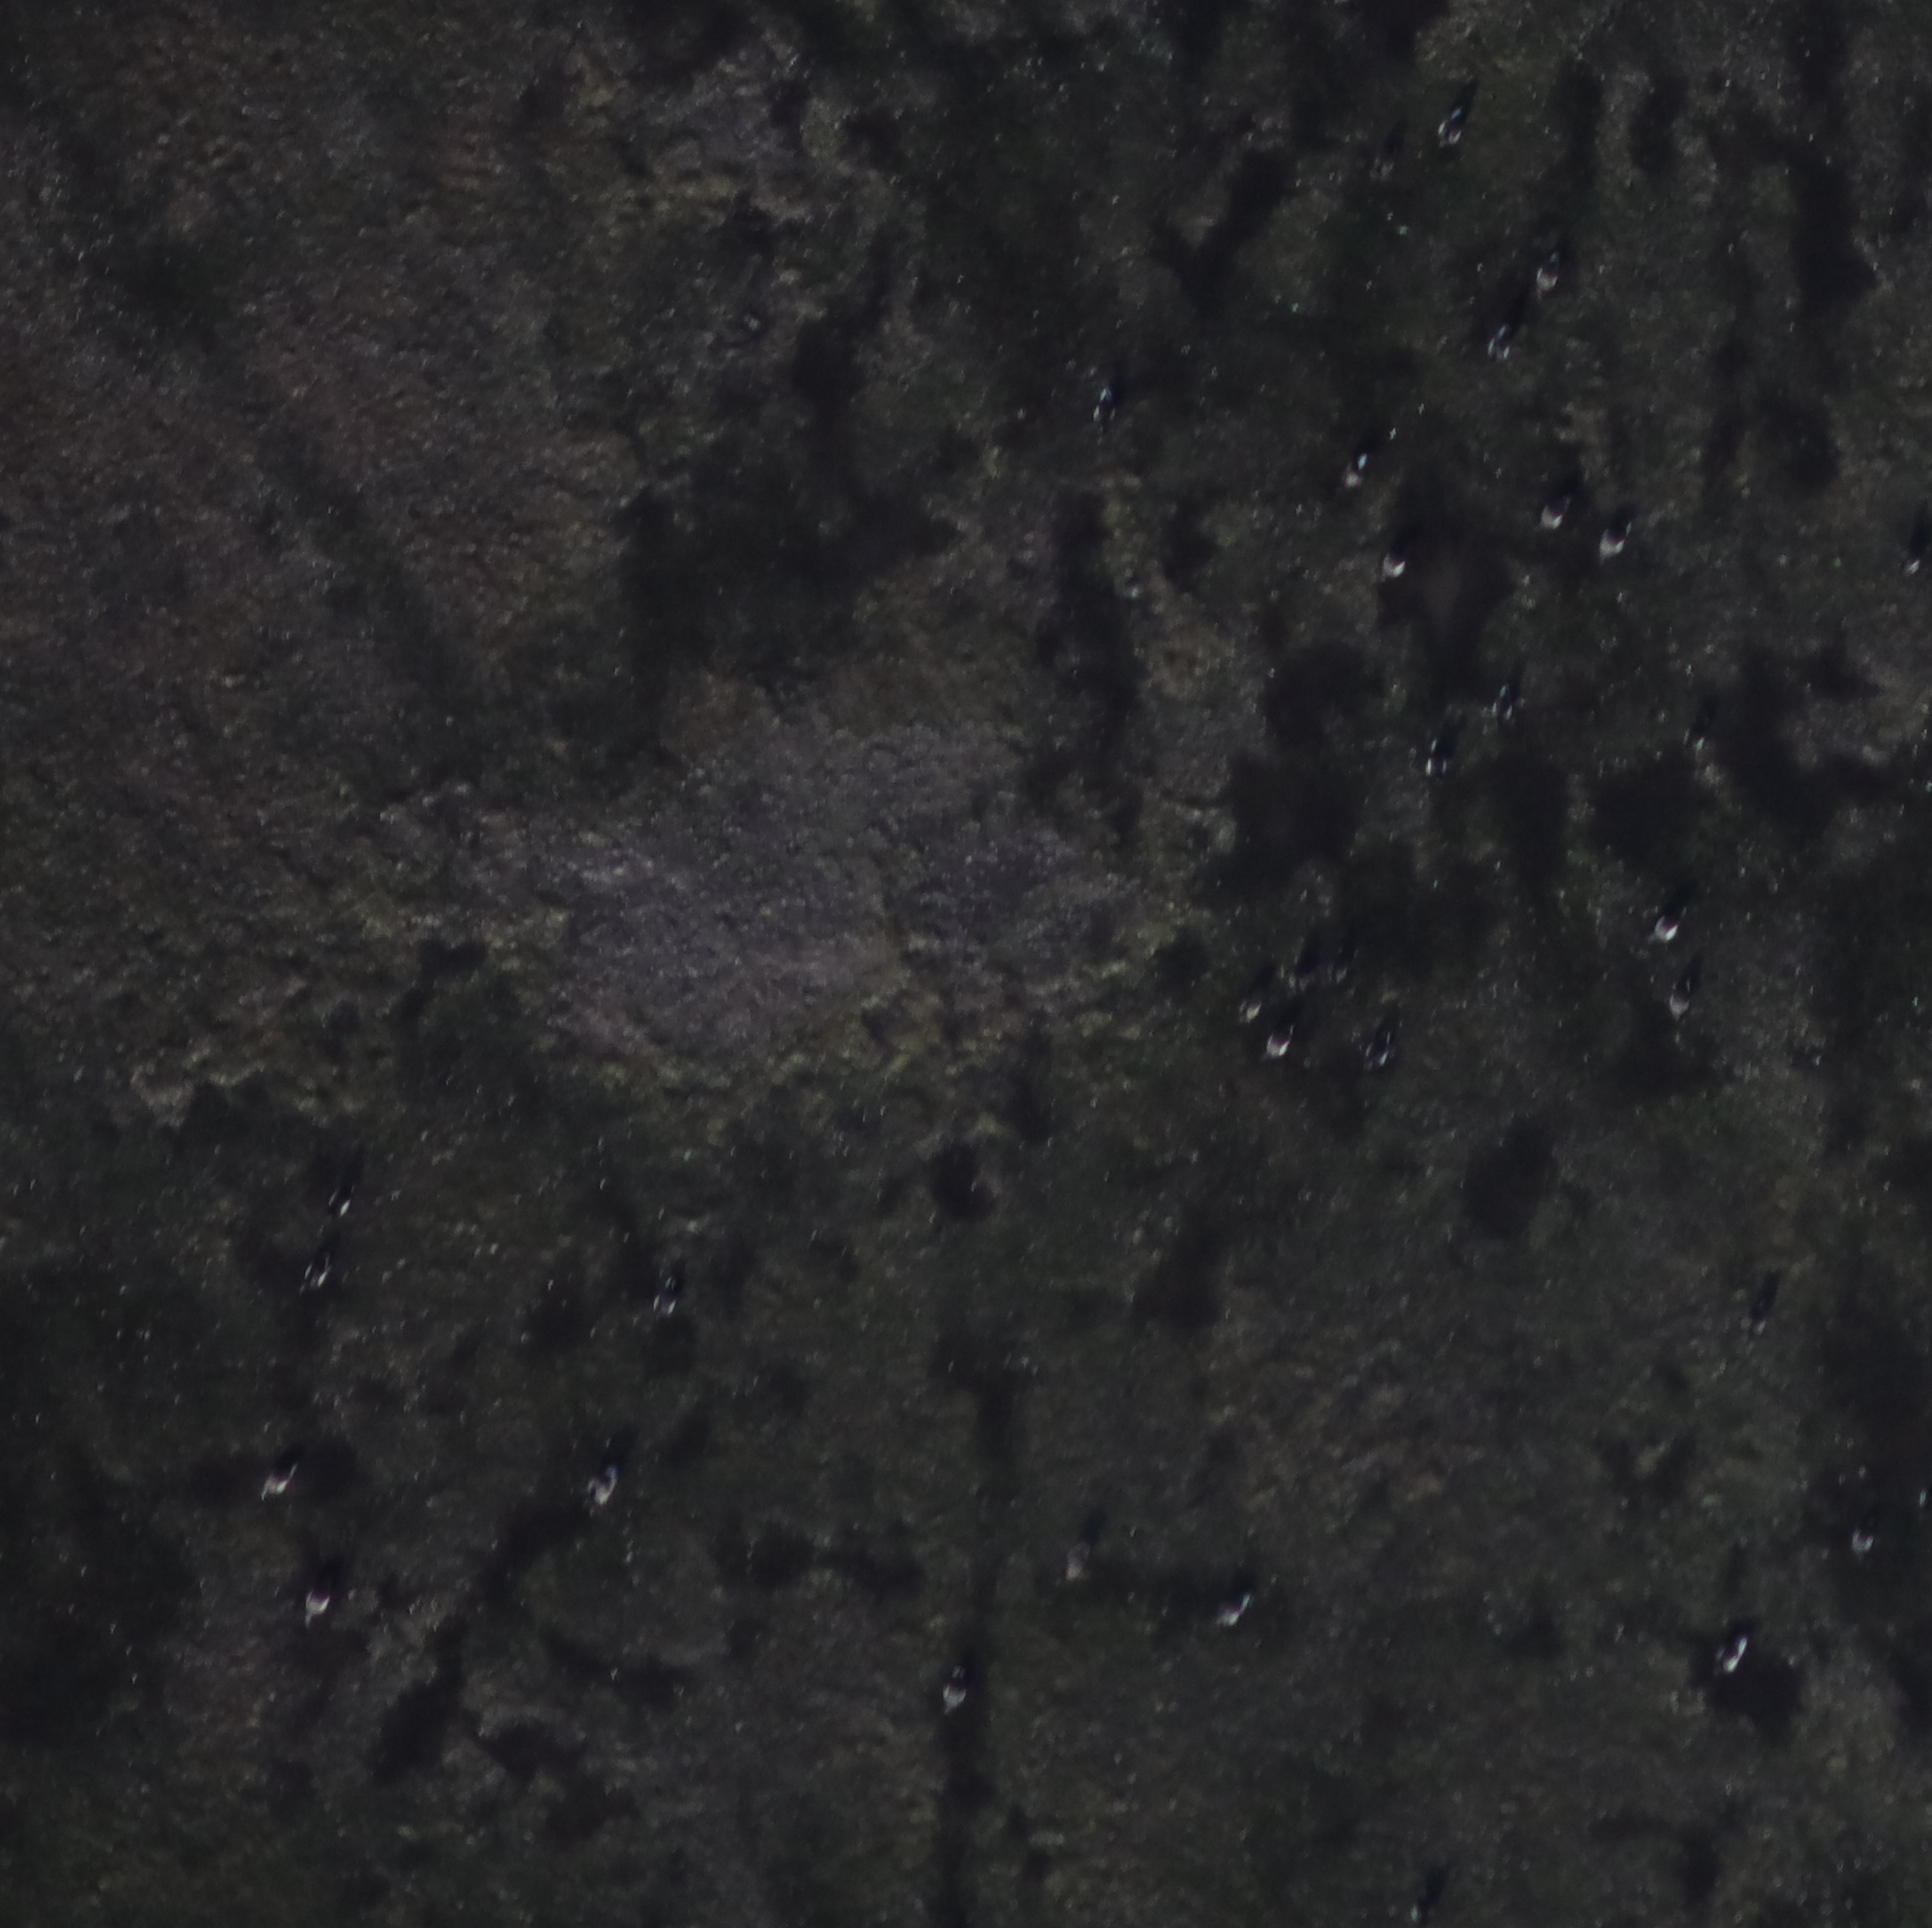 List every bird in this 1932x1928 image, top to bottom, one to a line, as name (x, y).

brant (1451, 131)
brant (1551, 262)
brant (1499, 349)
brant (1103, 408)
brant (1357, 474)
brant (1553, 518)
brant (1613, 546)
brant (1400, 564)
brant (1919, 568)
brant (1506, 707)
brant (1700, 742)
brant (1434, 771)
brant (1664, 924)
brant (1341, 969)
brant (1304, 978)
brant (1684, 996)
brant (1246, 1002)
brant (1375, 1046)
brant (1281, 1048)
brant (330, 1210)
brant (315, 1265)
brant (672, 1298)
brant (1761, 1320)
brant (284, 1472)
brant (594, 1492)
brant (1861, 1543)
brant (1073, 1587)
brant (314, 1603)
brant (1228, 1608)
brant (1729, 1651)
brant (960, 1688)